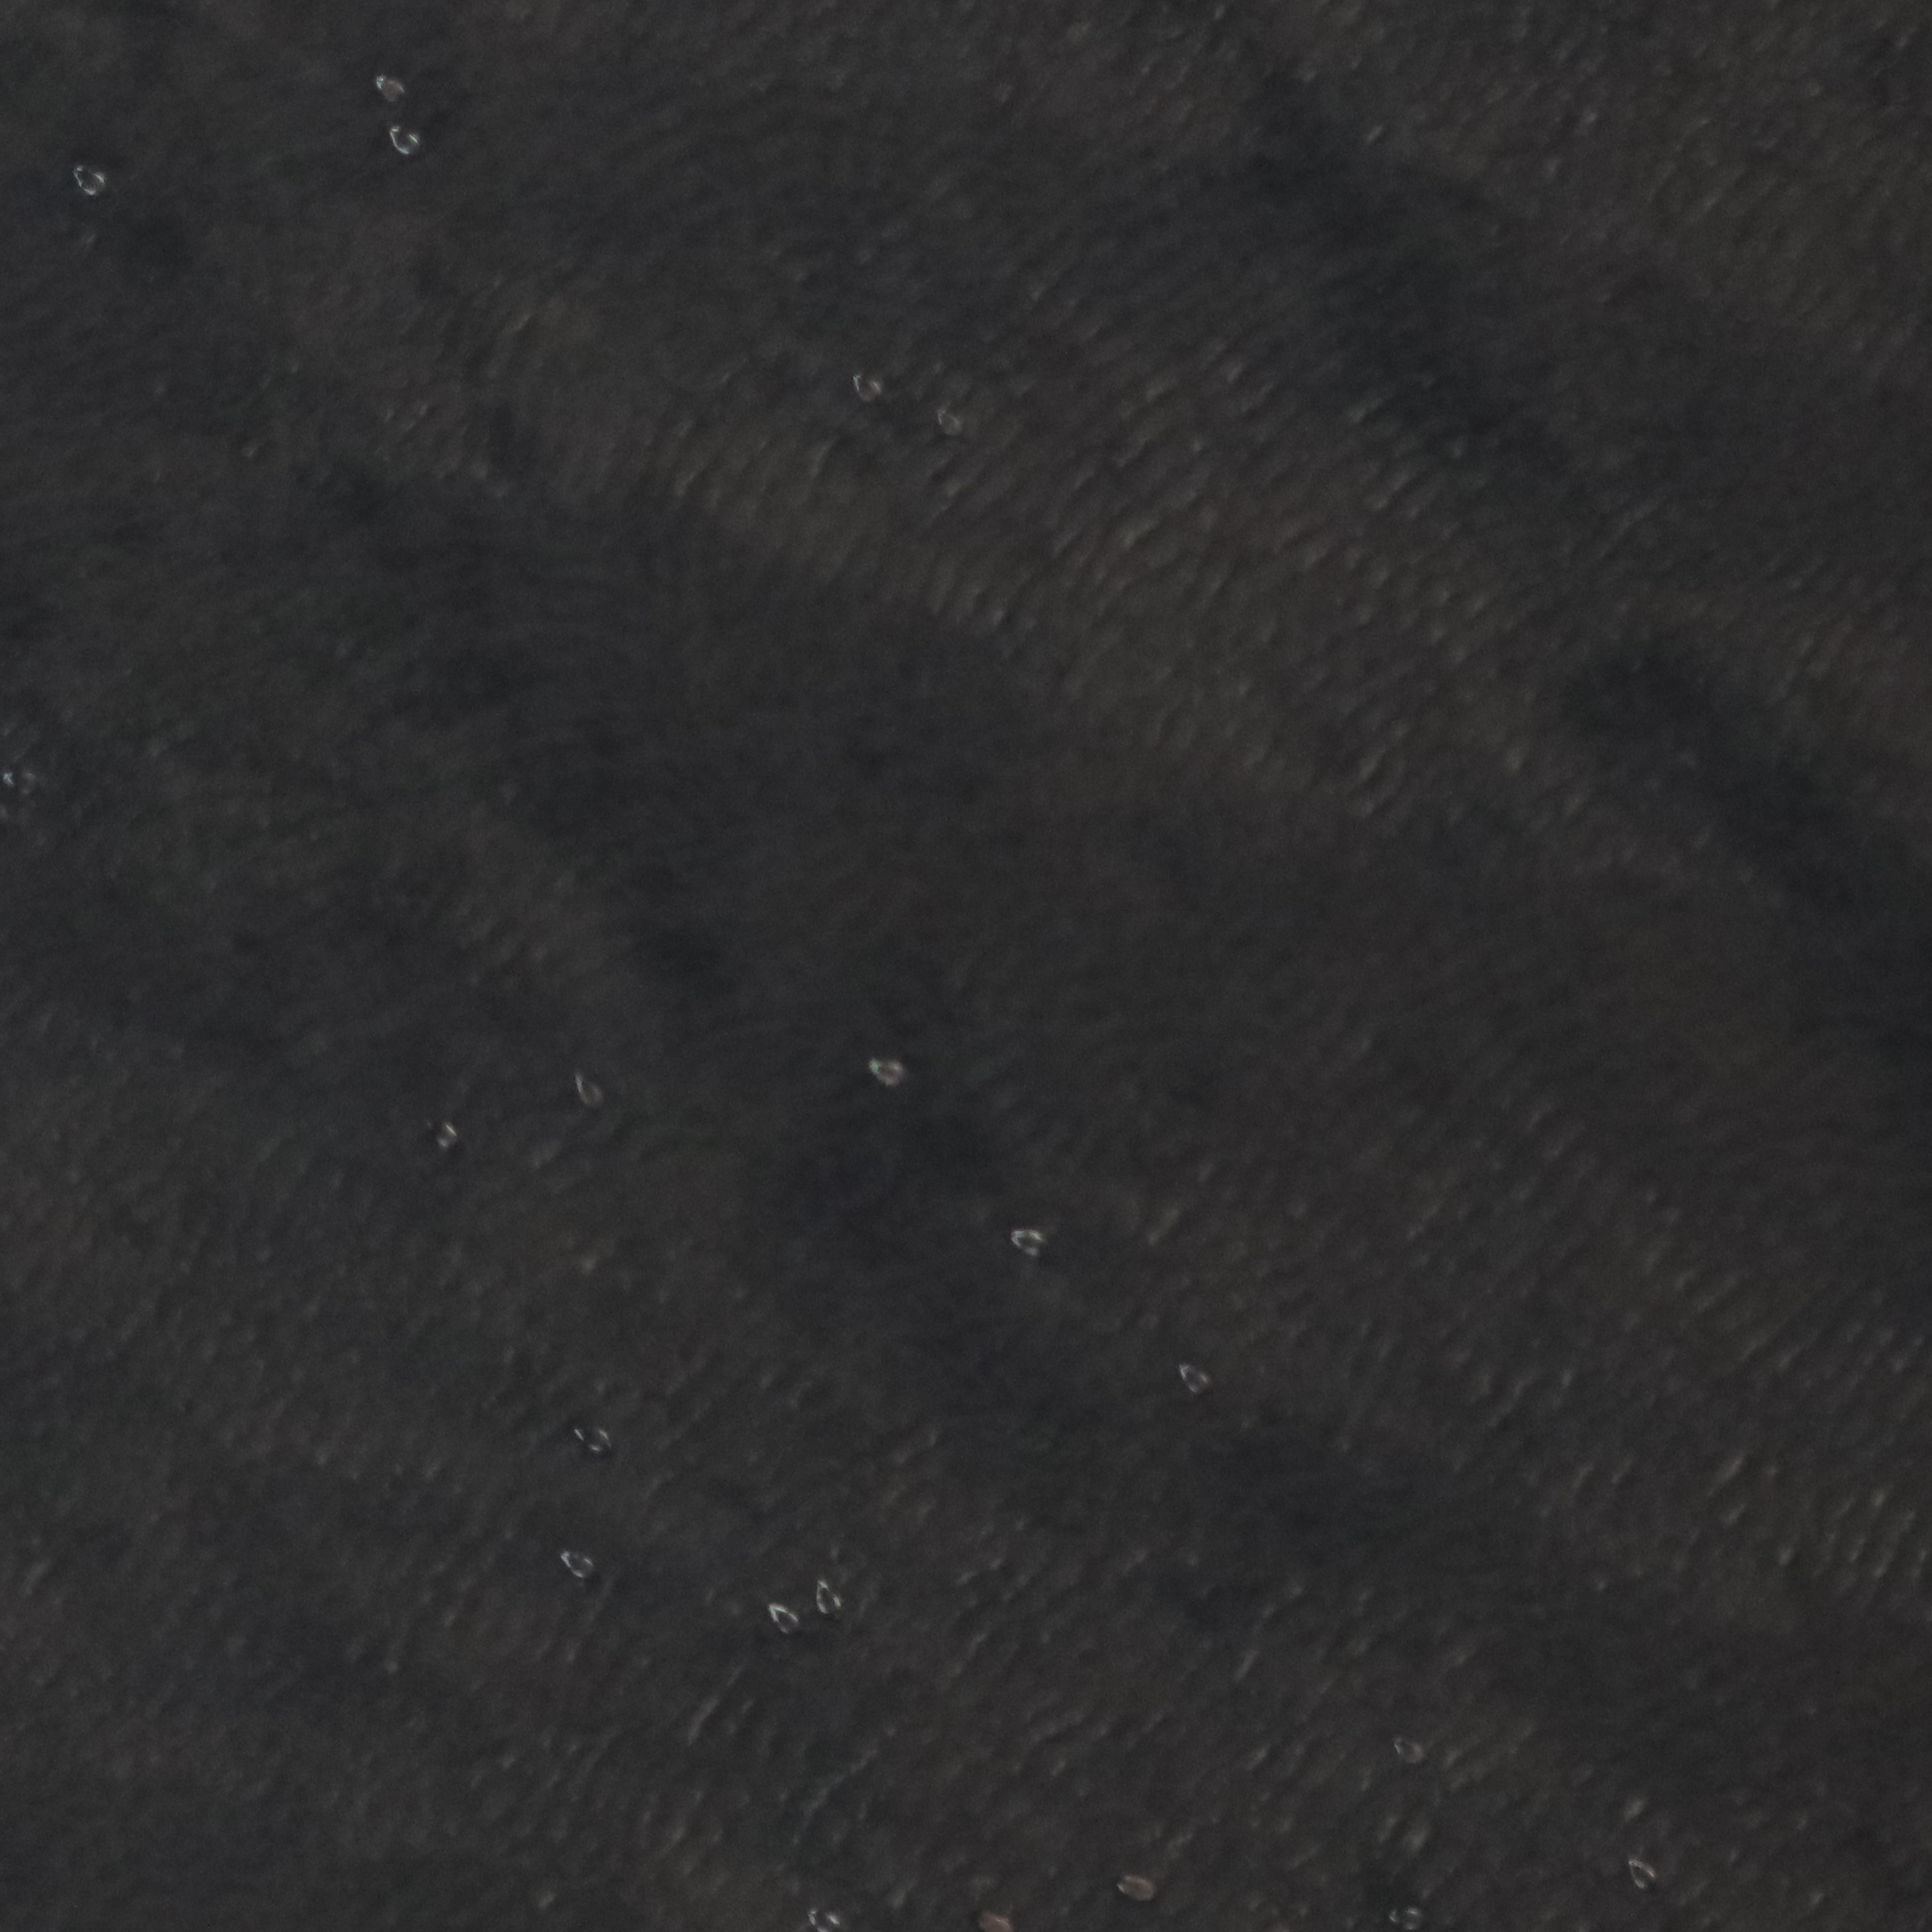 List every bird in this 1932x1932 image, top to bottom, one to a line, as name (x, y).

brant (396, 92)
brant (405, 143)
brant (90, 182)
brant (867, 388)
brant (950, 423)
brant (22, 784)
brant (886, 1071)
brant (587, 1093)
brant (444, 1136)
brant (1029, 1242)
brant (1194, 1378)
brant (592, 1437)
brant (580, 1566)
brant (824, 1601)
brant (782, 1622)
brant (1412, 1751)
brant (1643, 1872)
Canada goose (1145, 1884)
brant (1409, 1915)
brant (819, 1926)
Canada goose (1003, 1931)